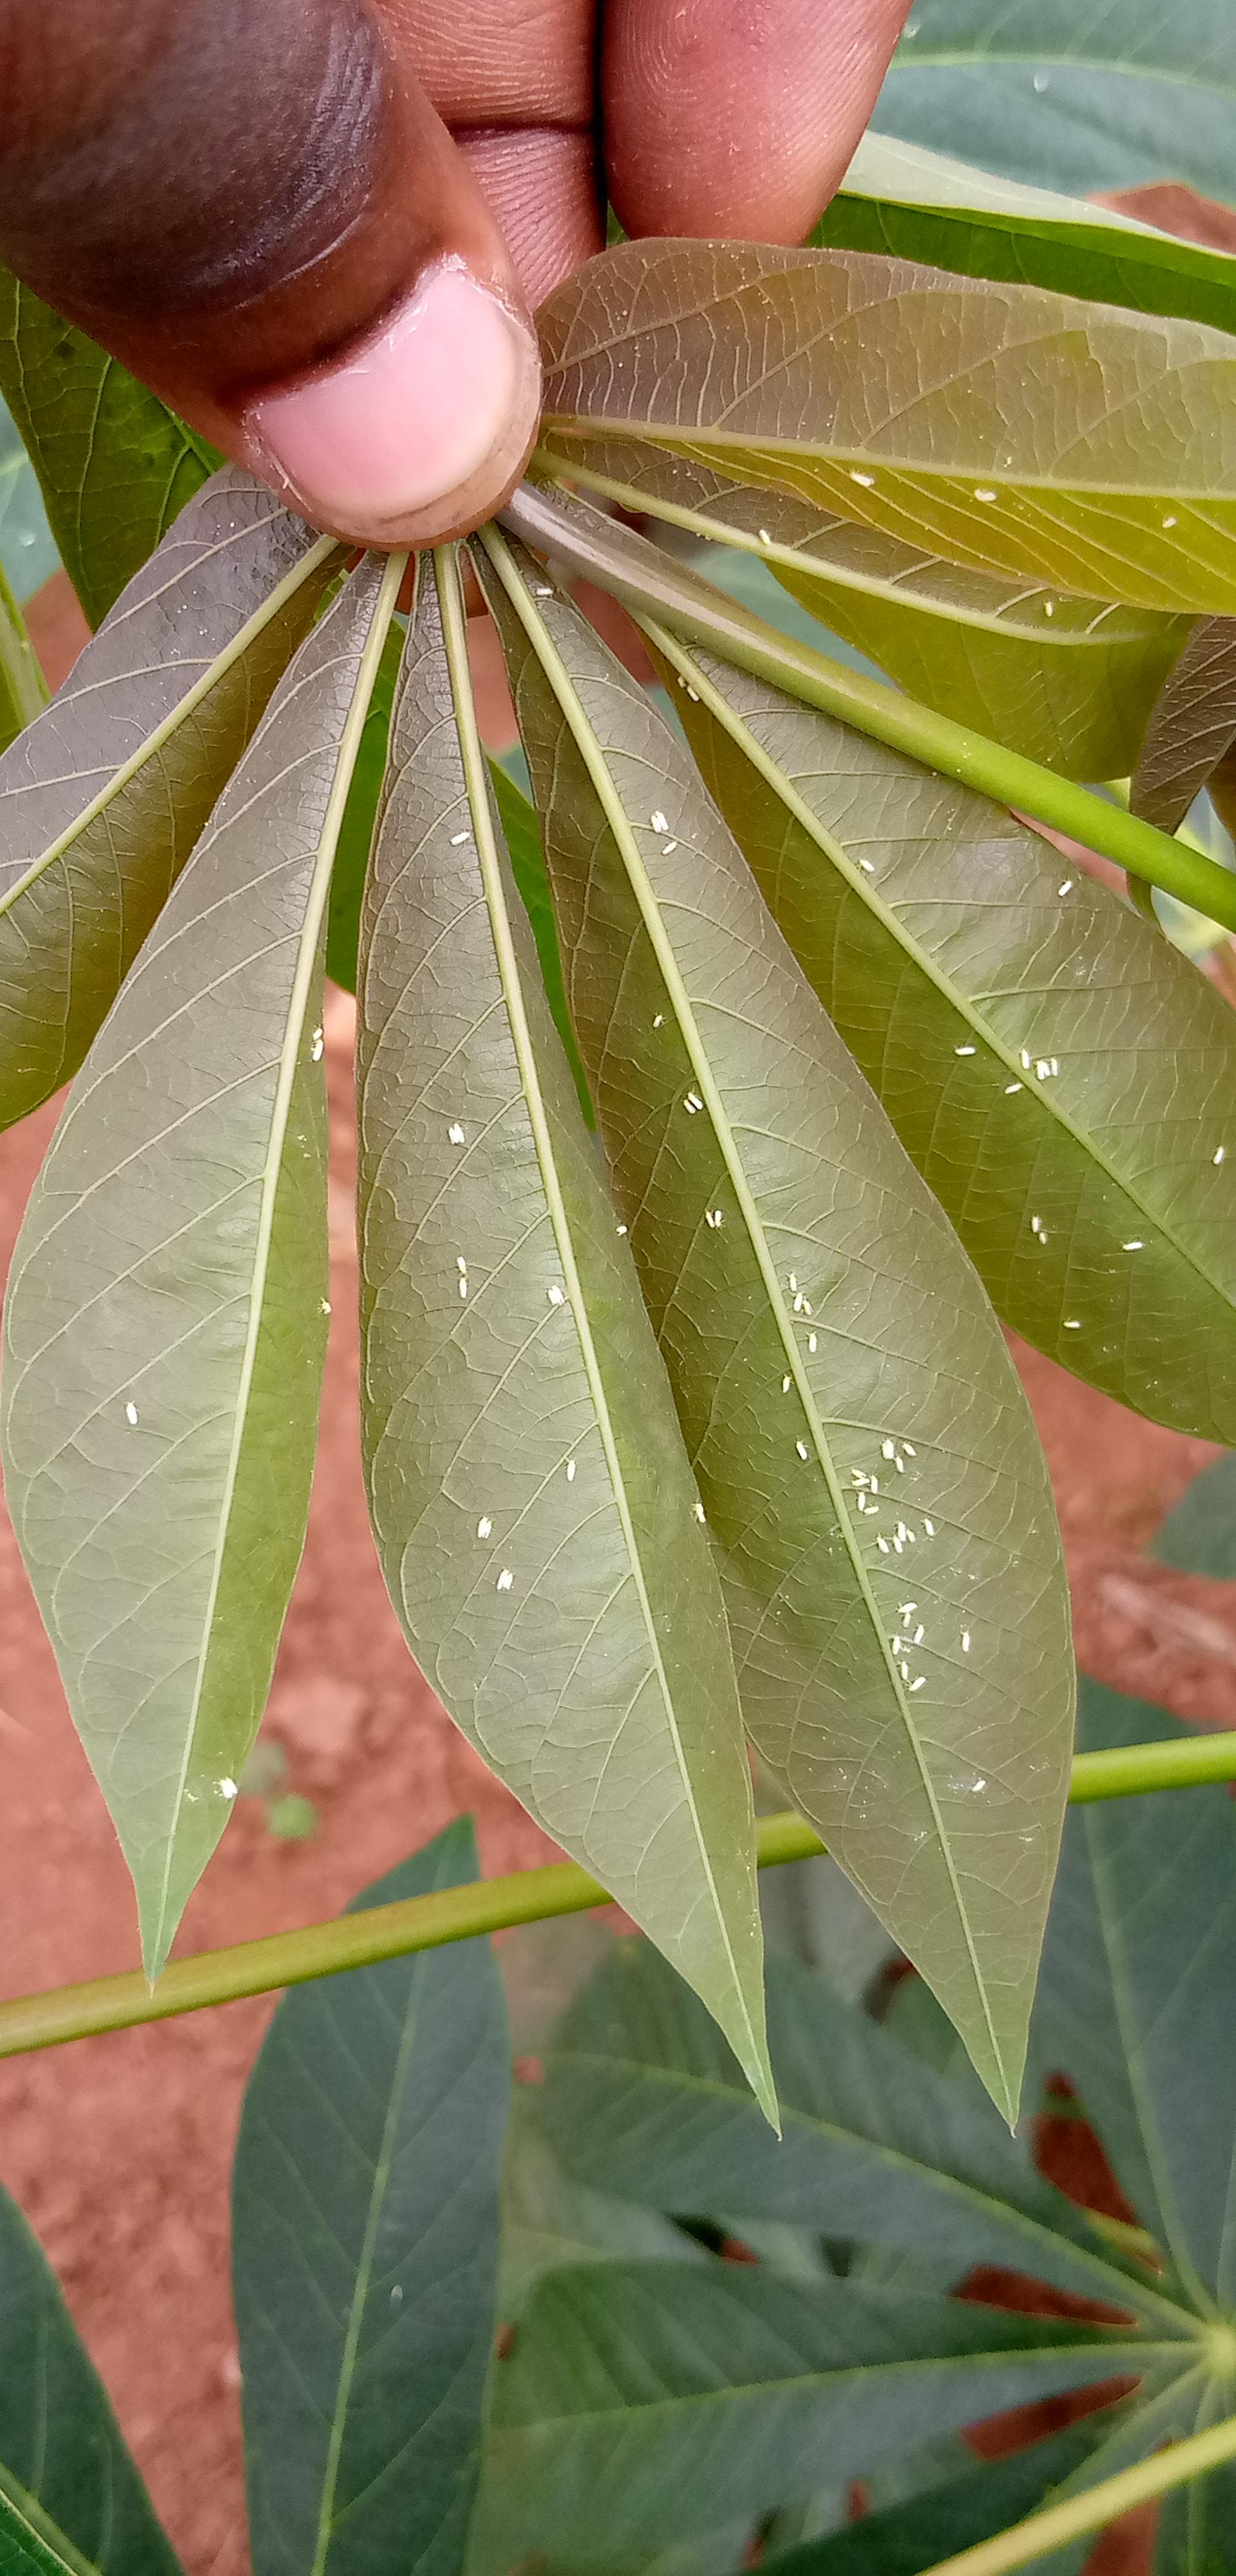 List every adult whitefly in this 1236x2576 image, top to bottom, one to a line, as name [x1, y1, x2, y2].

whitefly [831, 458, 881, 511]
whitefly [957, 469, 1006, 521]
whitefly [1163, 507, 1186, 546]
whitefly [760, 522, 786, 557]
whitefly [512, 571, 561, 623]
whitefly [1034, 585, 1062, 626]
whitefly [650, 804, 684, 861]
whitefly [641, 811, 687, 848]
whitefly [447, 820, 483, 853]
whitefly [836, 850, 884, 889]
whitefly [1052, 864, 1089, 904]
whitefly [297, 1004, 335, 1067]
whitefly [643, 1005, 679, 1036]
whitefly [986, 1021, 1044, 1079]
whitefly [290, 1023, 327, 1068]
whitefly [955, 1032, 1002, 1061]
whitefly [1017, 1040, 1063, 1082]
whitefly [995, 1072, 1029, 1112]
whitefly [677, 1081, 719, 1121]
whitefly [673, 1086, 711, 1121]
whitefly [436, 1113, 480, 1153]
whitefly [445, 1113, 487, 1159]
whitefly [1201, 1132, 1235, 1168]
whitefly [691, 1198, 744, 1242]
whitefly [709, 1204, 736, 1236]
whitefly [1018, 1213, 1062, 1245]
whitefly [1028, 1214, 1063, 1242]
whitefly [610, 1218, 632, 1253]
whitefly [1116, 1228, 1159, 1262]
whitefly [440, 1249, 477, 1280]
whitefly [779, 1267, 832, 1313]
whitefly [446, 1273, 480, 1321]
whitefly [772, 1274, 832, 1319]
whitefly [527, 1275, 575, 1318]
whitefly [308, 1277, 348, 1329]
whitefly [1063, 1313, 1089, 1337]
whitefly [792, 1319, 832, 1359]
whitefly [776, 1376, 801, 1407]
whitefly [104, 1401, 145, 1441]
whitefly [762, 1426, 827, 1479]
whitefly [872, 1430, 915, 1482]
whitefly [879, 1432, 917, 1486]
whitefly [531, 1441, 582, 1488]
whitefly [836, 1464, 881, 1506]
whitefly [849, 1487, 879, 1530]
whitefly [674, 1491, 716, 1537]
whitefly [453, 1504, 499, 1558]
whitefly [894, 1509, 923, 1557]
whitefly [917, 1511, 934, 1546]
whitefly [884, 1518, 912, 1557]
whitefly [876, 1530, 912, 1578]
whitefly [487, 1564, 531, 1603]
whitefly [884, 1597, 913, 1627]
whitefly [901, 1610, 926, 1649]
whitefly [957, 1617, 971, 1663]
whitefly [874, 1624, 904, 1674]
whitefly [904, 1648, 934, 1698]
whitefly [887, 1662, 933, 1716]